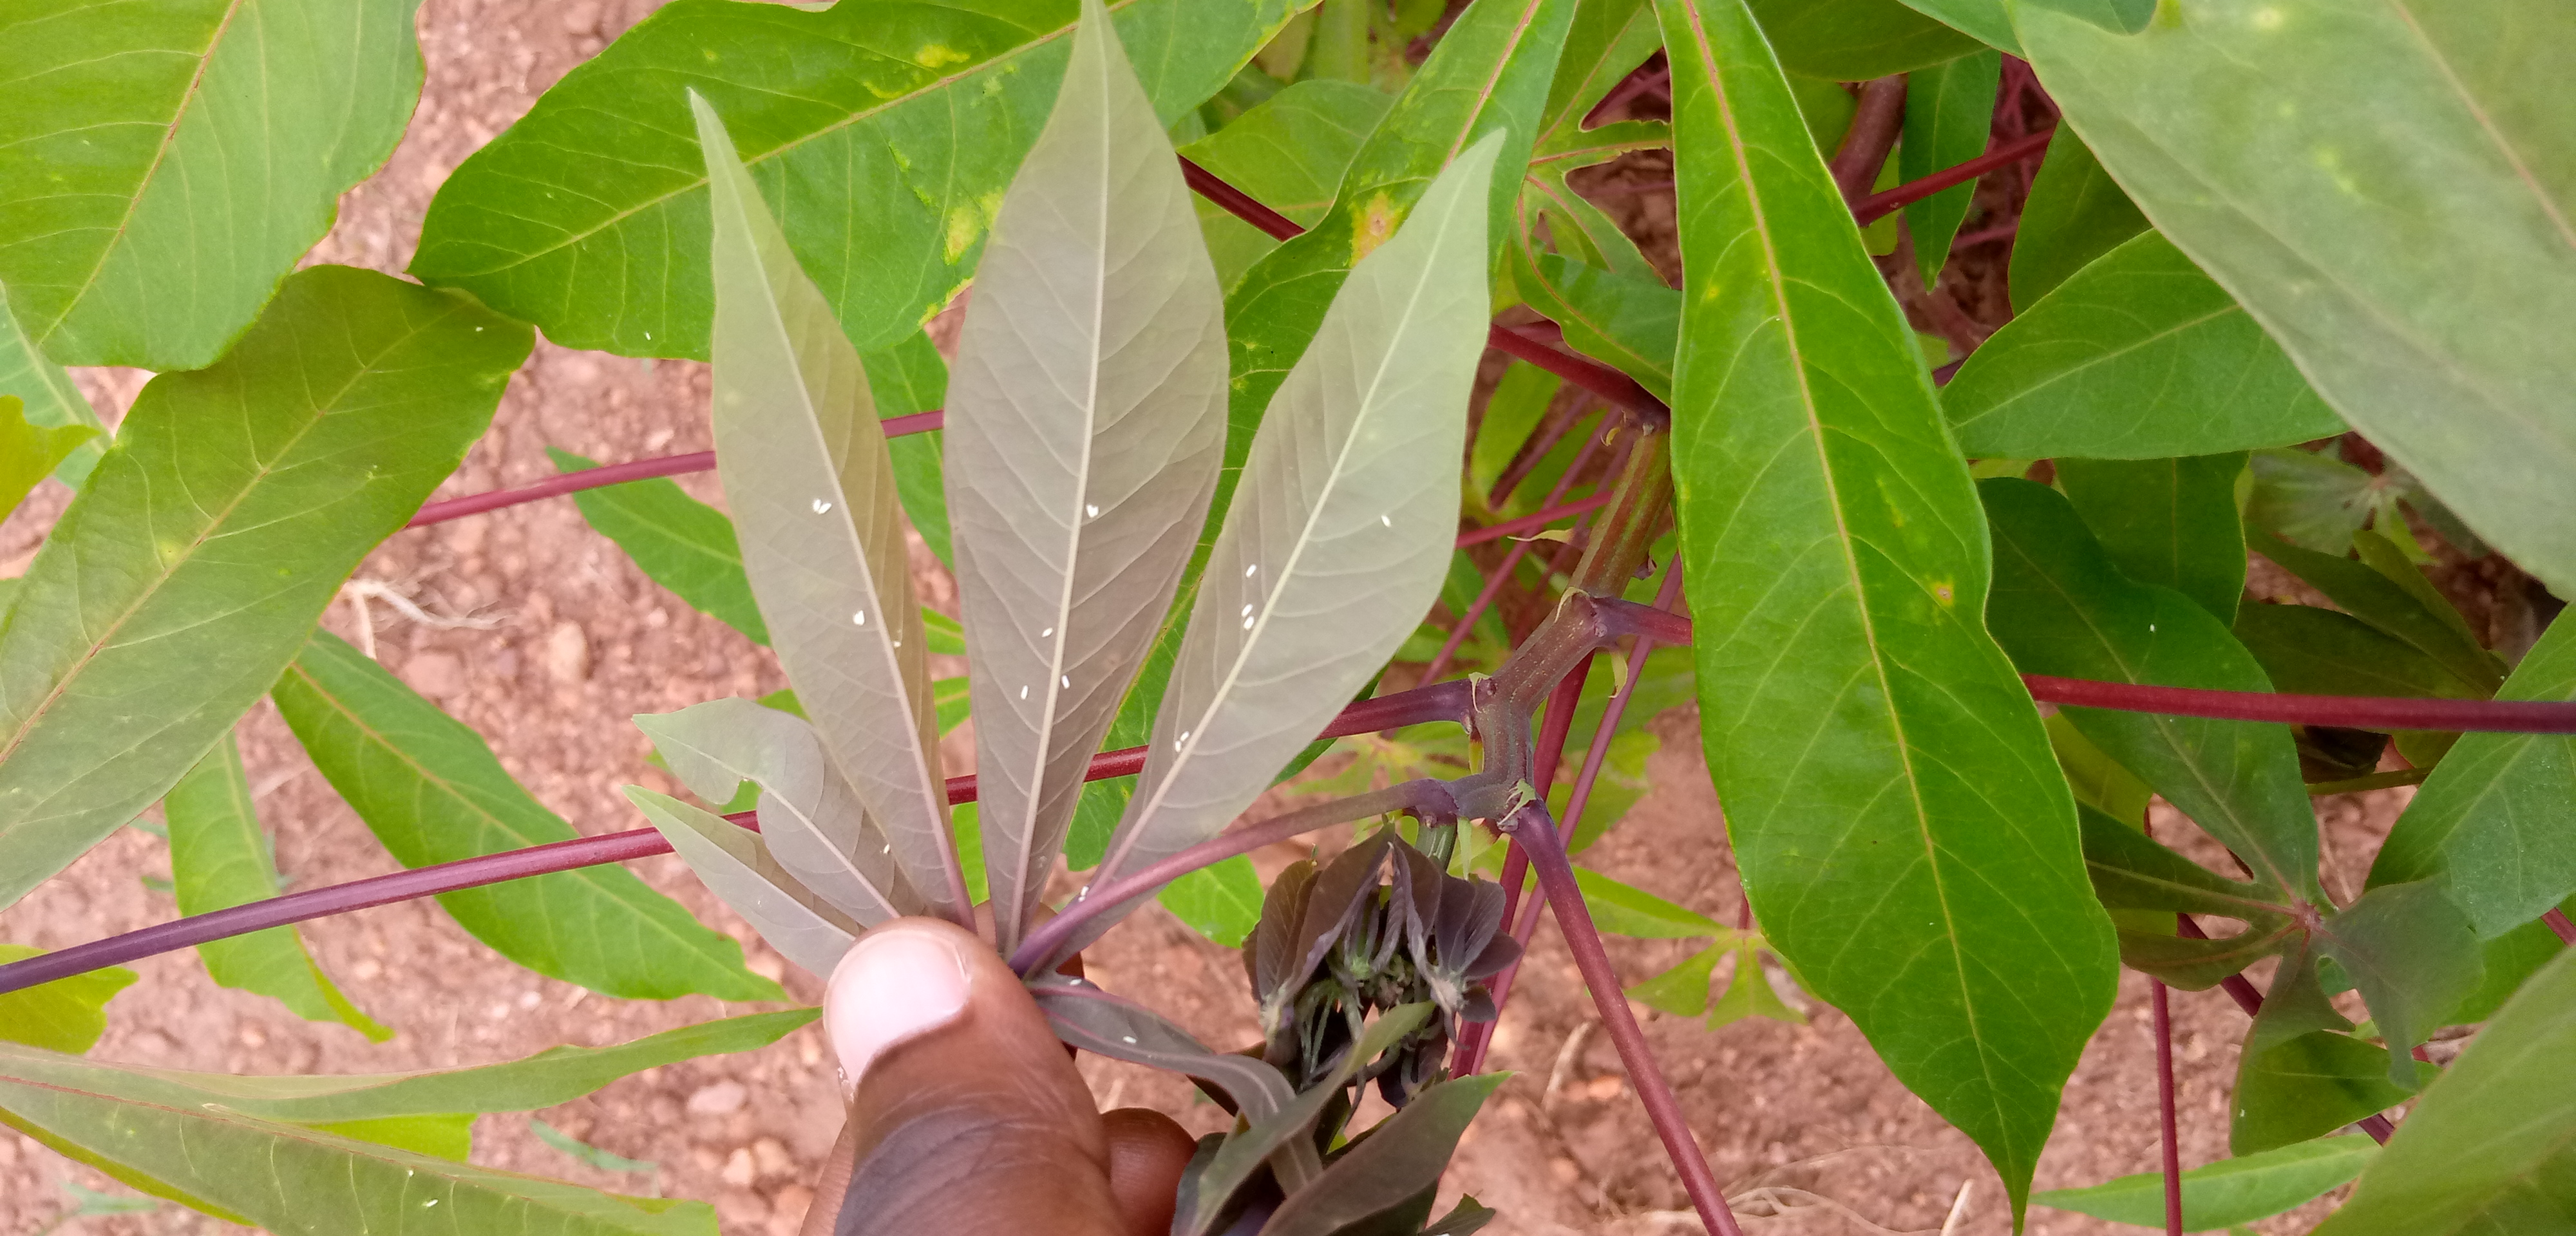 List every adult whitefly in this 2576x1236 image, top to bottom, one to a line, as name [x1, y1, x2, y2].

whitefly [473, 323, 488, 334]
whitefly [643, 330, 655, 342]
whitefly [811, 498, 821, 514]
whitefly [818, 501, 834, 516]
whitefly [1084, 501, 1093, 520]
whitefly [1093, 505, 1101, 517]
whitefly [1379, 510, 1394, 530]
whitefly [1243, 562, 1258, 579]
whitefly [1240, 602, 1255, 617]
whitefly [858, 608, 867, 628]
whitefly [853, 611, 859, 626]
whitefly [1242, 613, 1256, 630]
whitefly [1039, 624, 1057, 640]
whitefly [1058, 671, 1072, 693]
whitefly [1017, 683, 1032, 702]
whitefly [1179, 730, 1192, 741]
whitefly [1173, 740, 1181, 753]
whitefly [881, 841, 892, 857]
whitefly [1078, 883, 1092, 895]
whitefly [1077, 895, 1087, 903]
whitefly [1068, 975, 1083, 988]
whitefly [1120, 1033, 1139, 1046]
whitefly [424, 1195, 445, 1215]